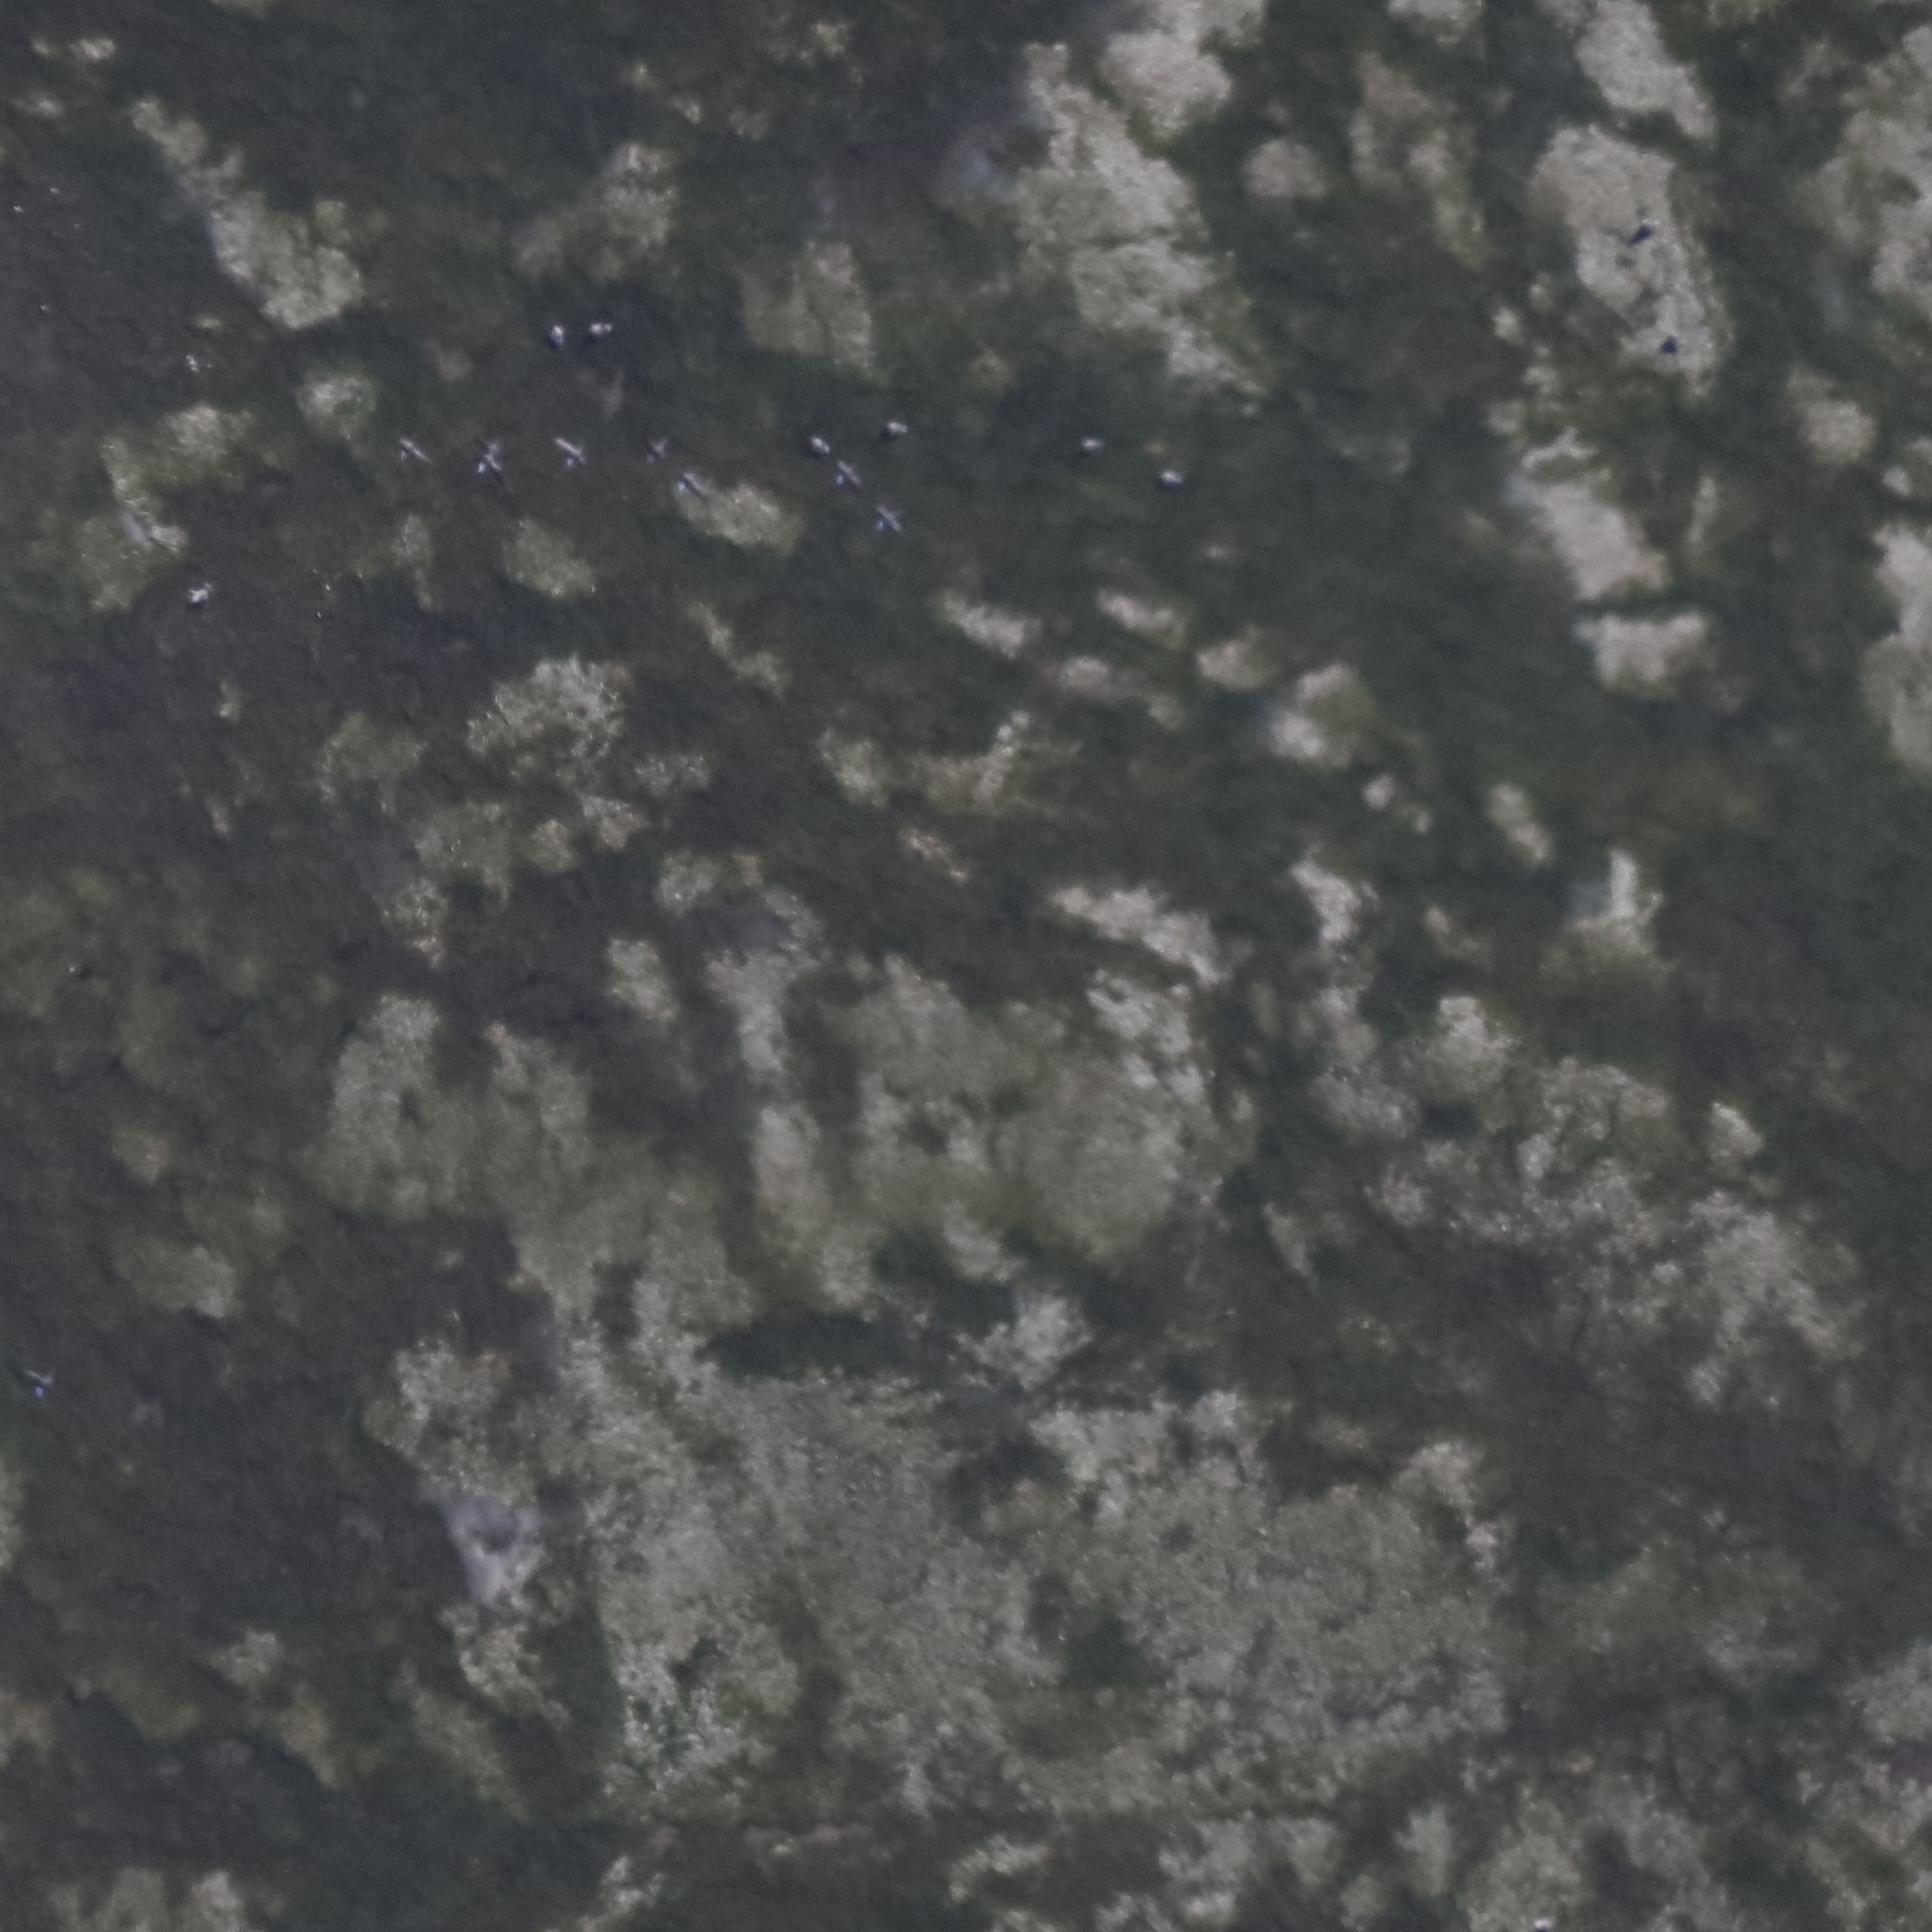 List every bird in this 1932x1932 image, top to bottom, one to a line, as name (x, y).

brant (1646, 225)
brant (602, 325)
brant (557, 336)
brant (1679, 336)
brant (897, 428)
brant (820, 445)
brant (1090, 445)
brant (408, 450)
brant (578, 454)
brant (657, 454)
brant (489, 463)
brant (686, 475)
brant (849, 477)
brant (1171, 478)
brant (881, 522)
brant (197, 594)
brant (53, 1374)
brant (1545, 1926)